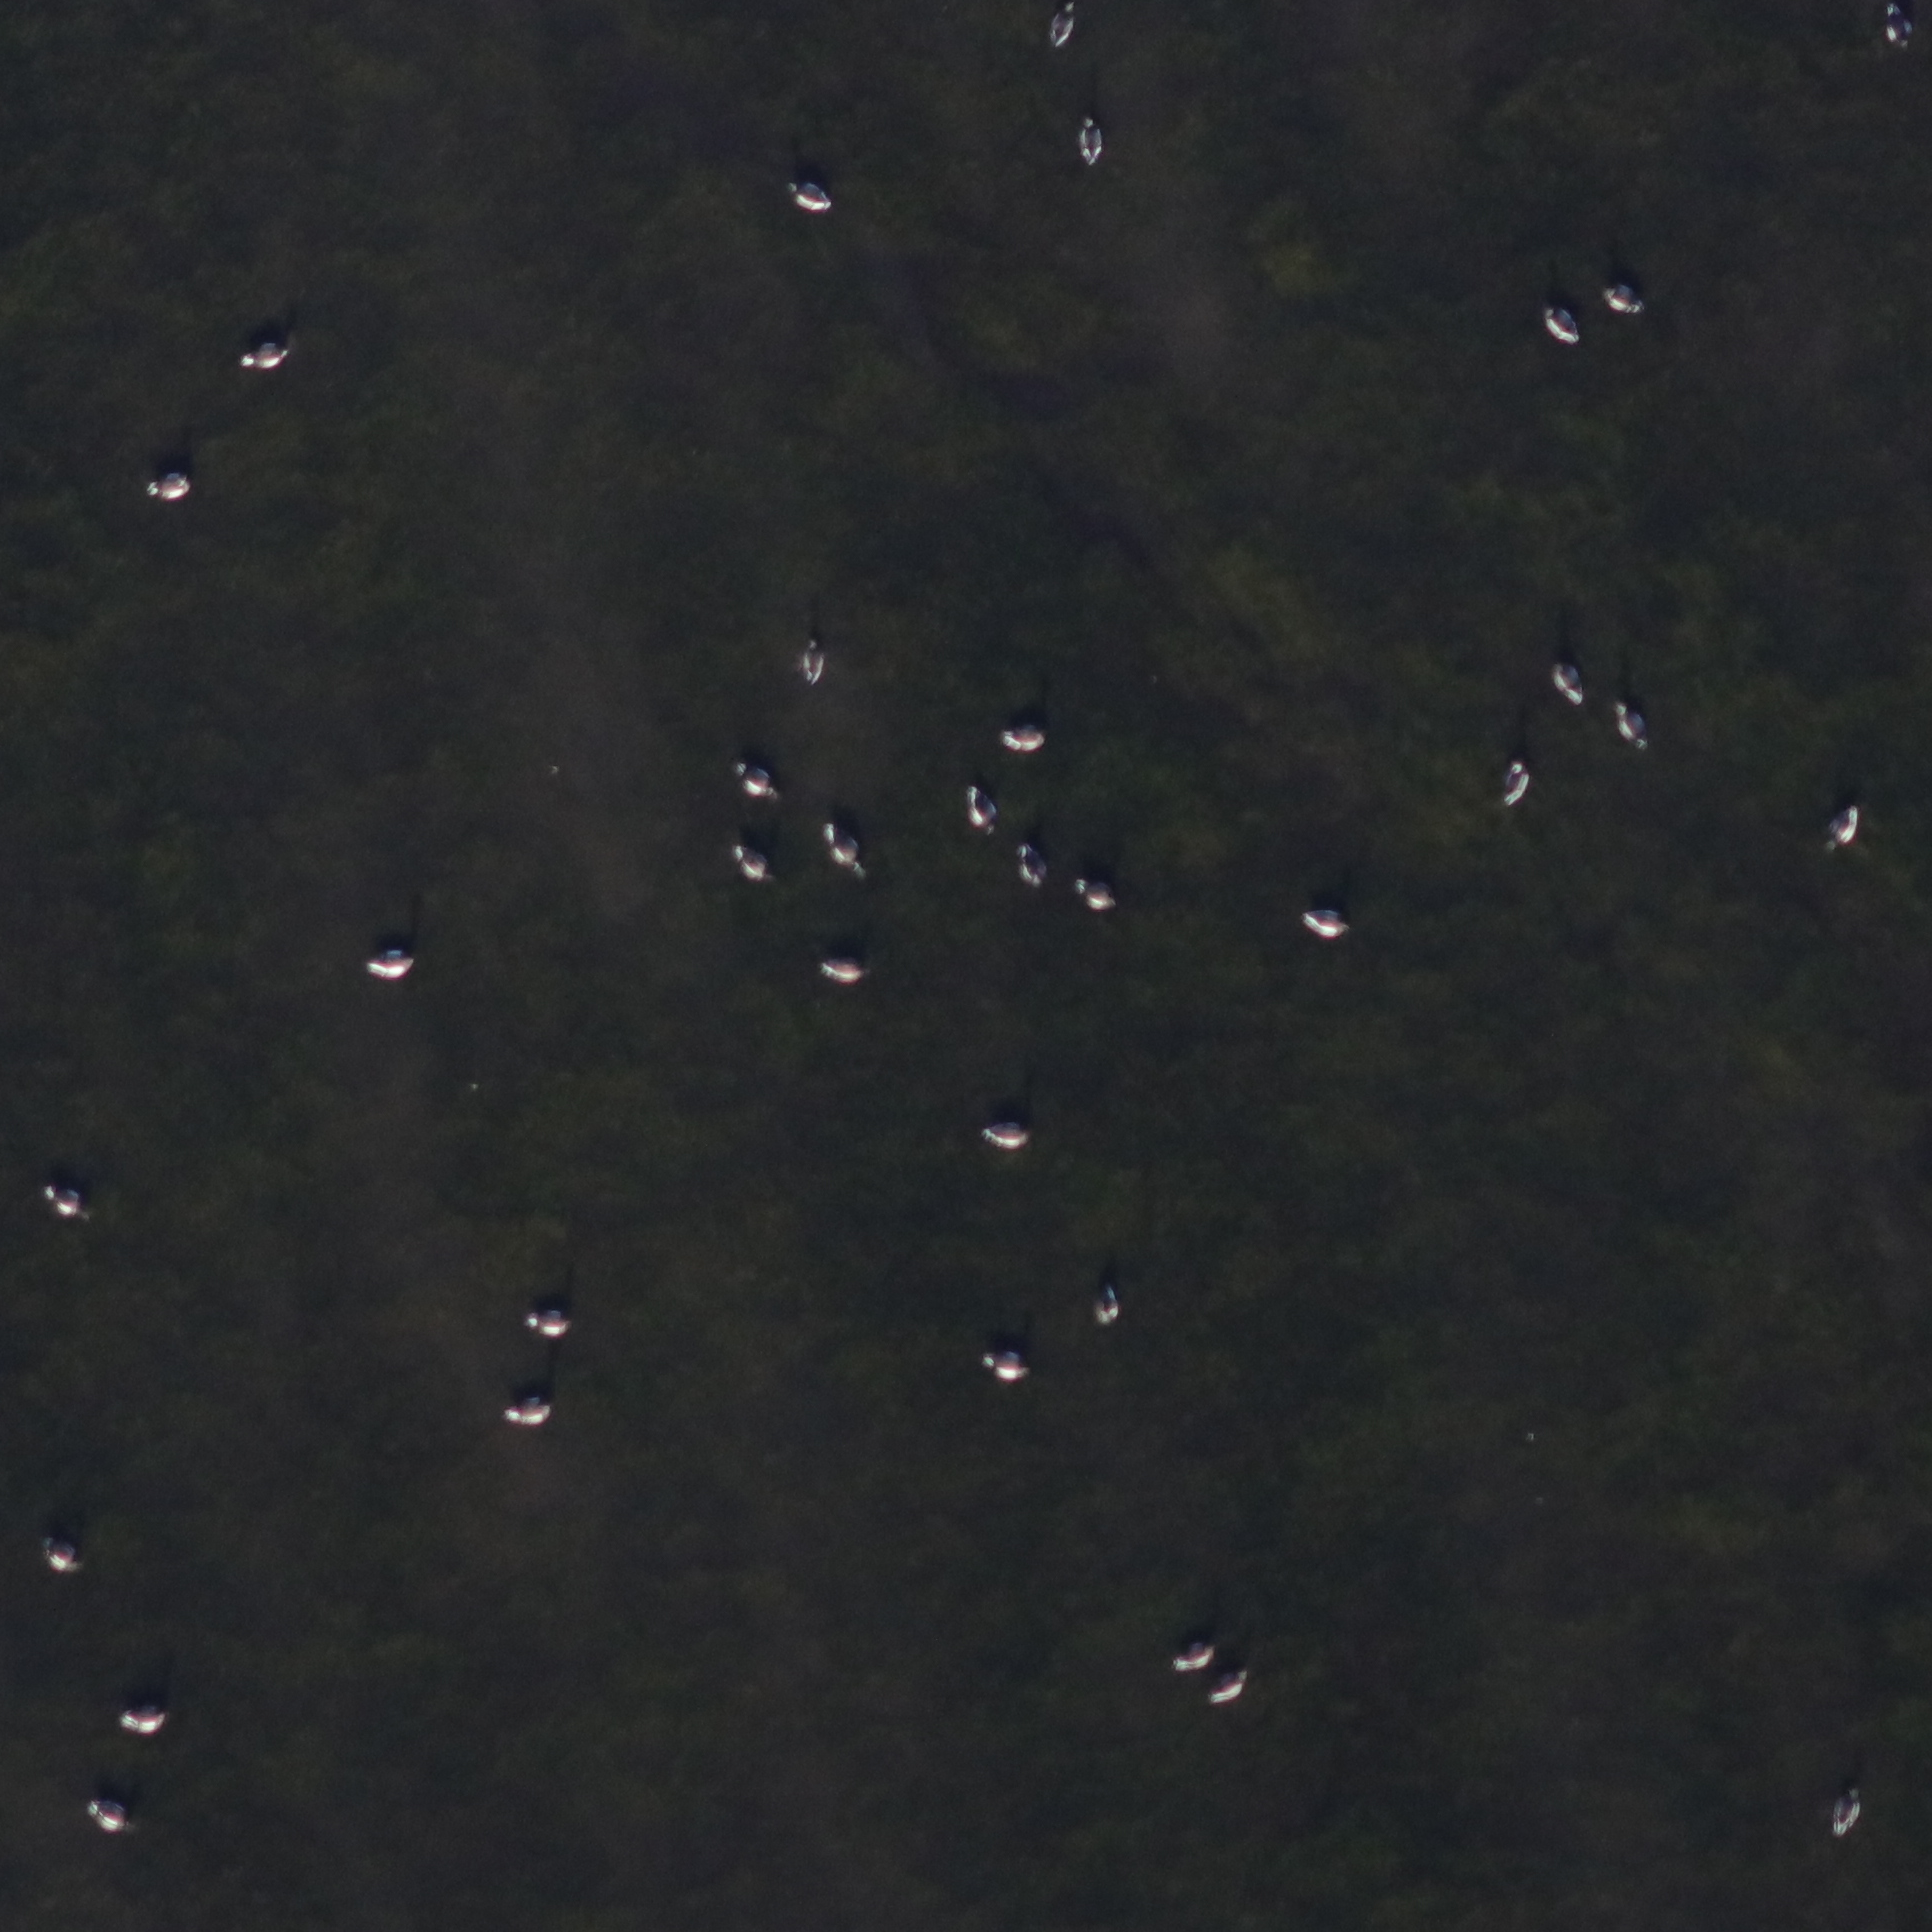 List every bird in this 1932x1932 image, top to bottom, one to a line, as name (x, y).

brant (1061, 24)
brant (1899, 25)
brant (1090, 139)
brant (811, 193)
brant (1624, 297)
brant (1563, 322)
brant (268, 353)
brant (170, 483)
brant (811, 658)
brant (1569, 679)
brant (1633, 723)
brant (1025, 736)
brant (754, 778)
brant (1517, 781)
brant (982, 809)
brant (1842, 826)
brant (847, 850)
brant (751, 860)
brant (1032, 862)
brant (1097, 892)
brant (1328, 920)
brant (391, 960)
brant (841, 969)
brant (1007, 1132)
brant (65, 1199)
brant (1104, 1305)
brant (553, 1323)
brant (1007, 1364)
brant (531, 1412)
brant (61, 1551)
brant (1195, 1656)
brant (1239, 1691)
brant (146, 1718)
brant (112, 1813)
brant (1844, 1813)